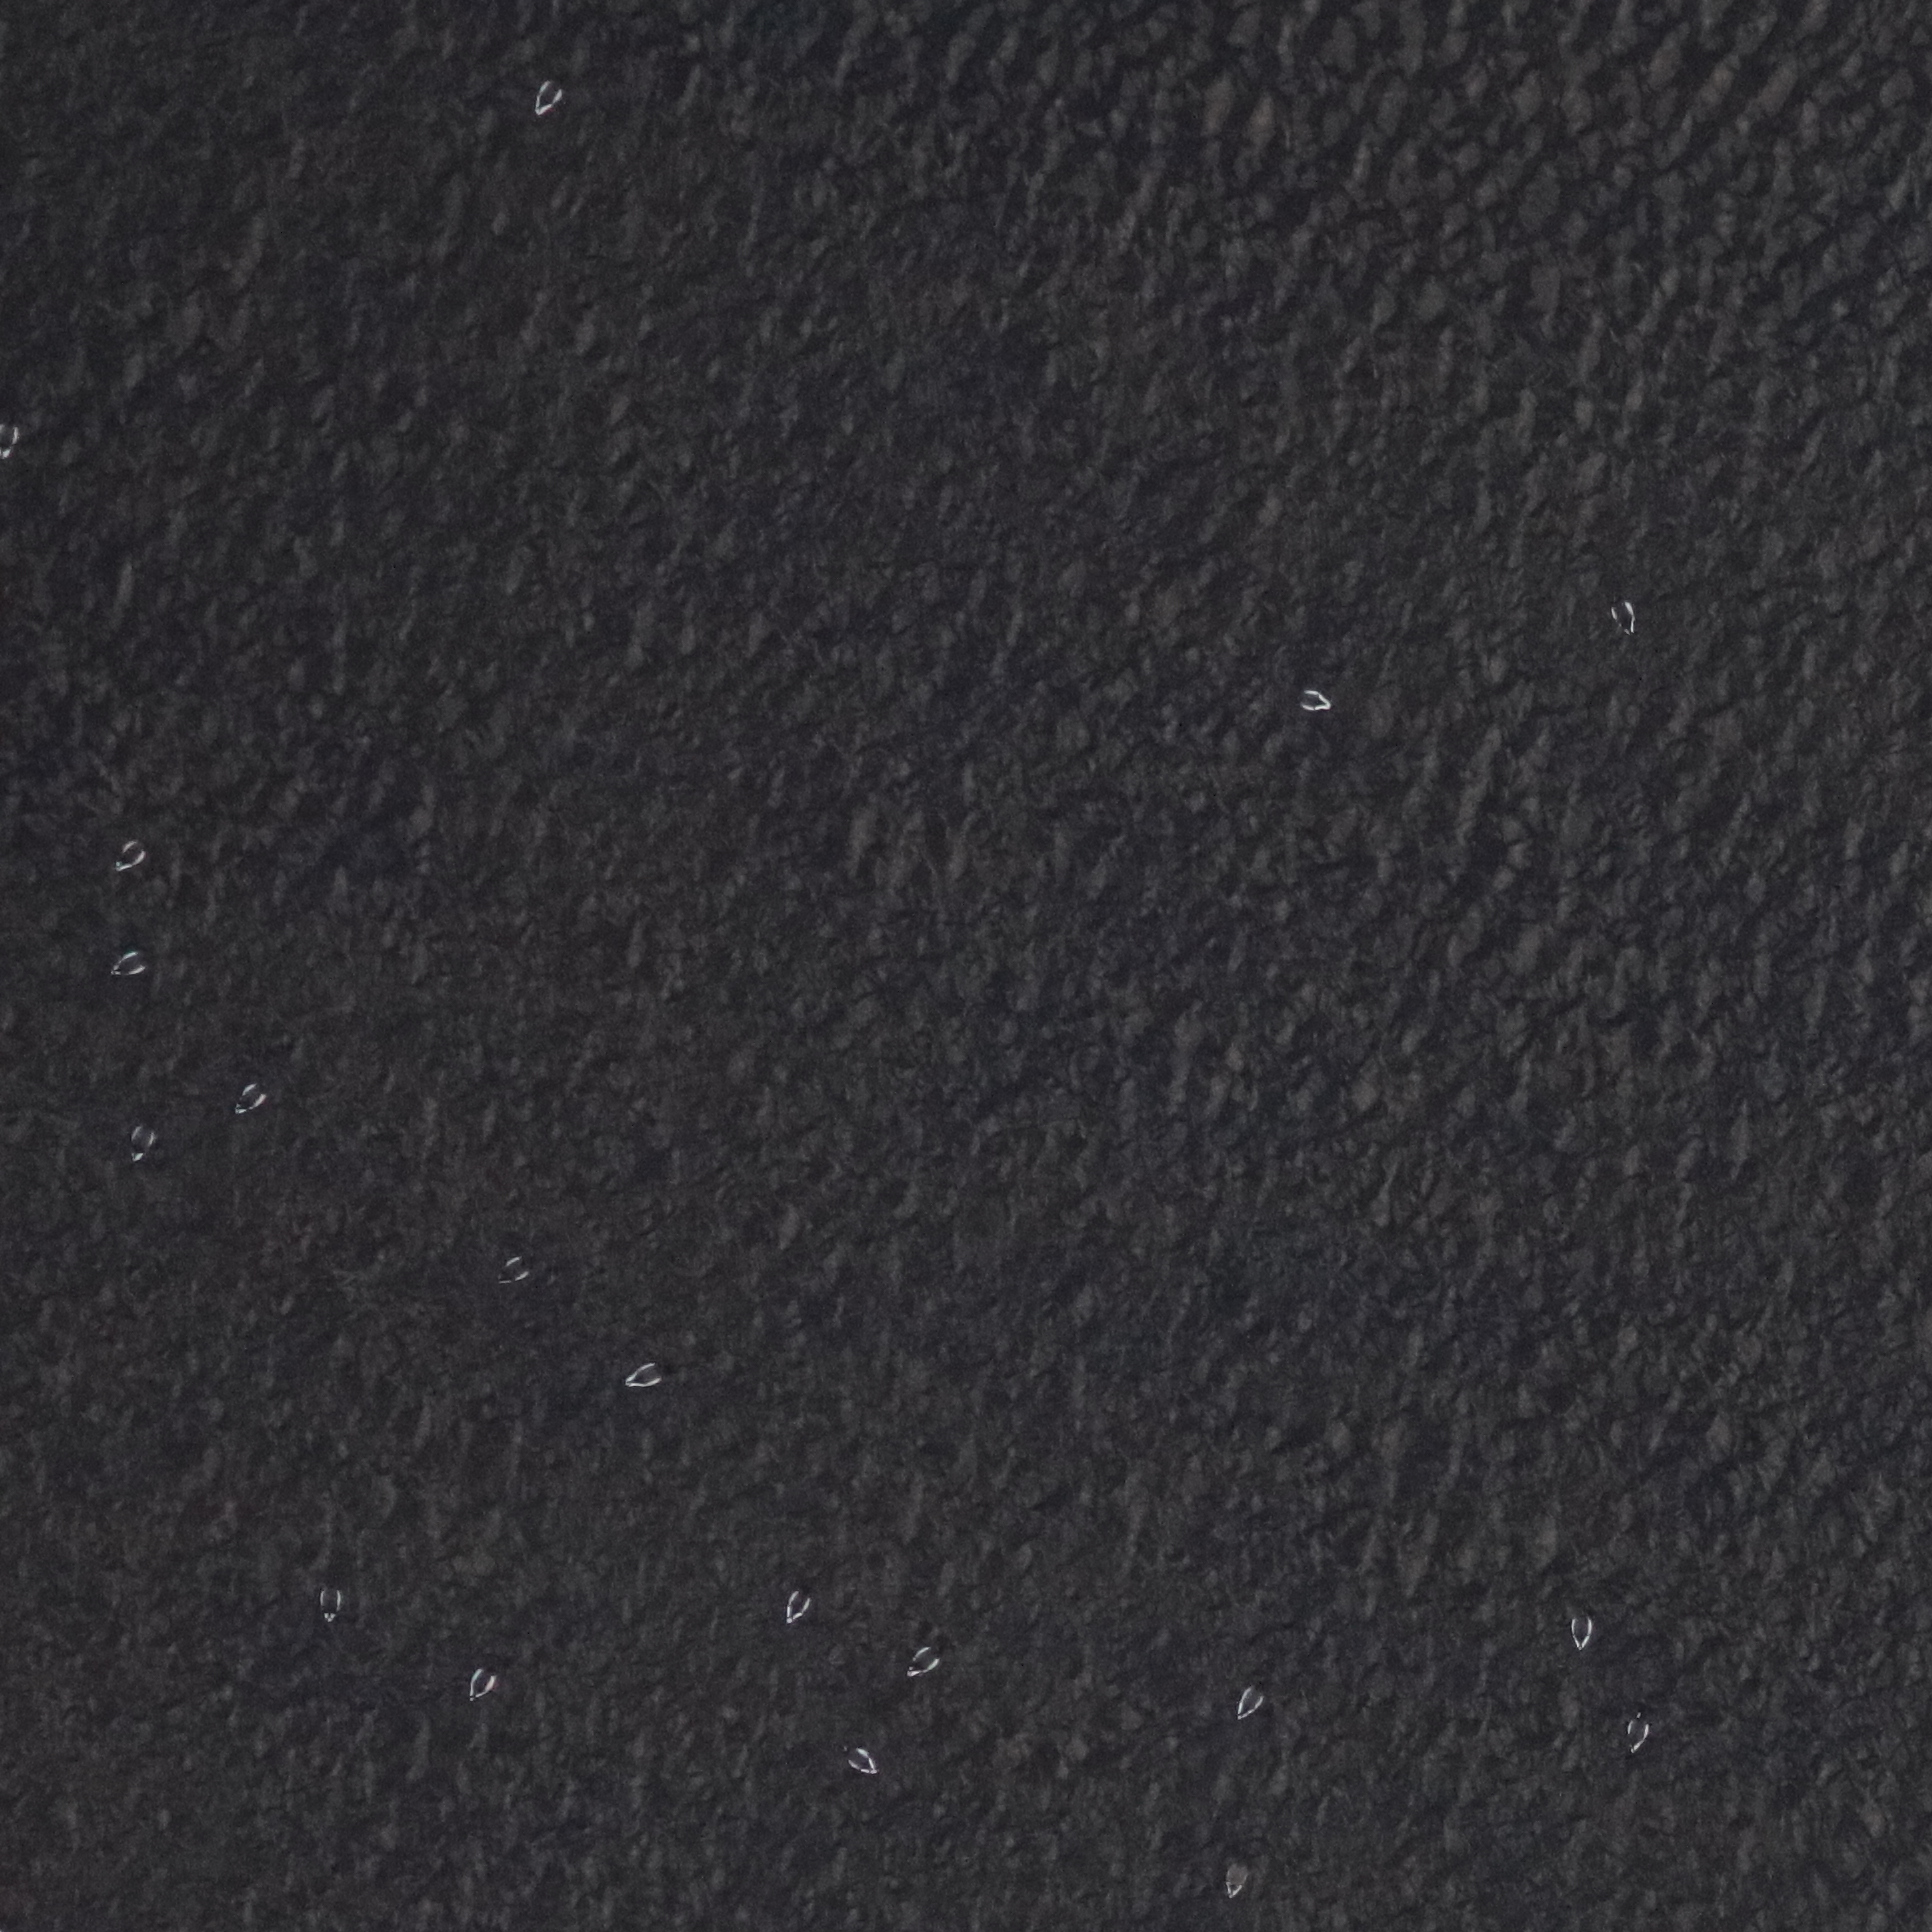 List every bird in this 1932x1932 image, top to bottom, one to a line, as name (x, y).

brant (549, 96)
brant (6, 438)
brant (1622, 616)
brant (1312, 701)
brant (132, 855)
brant (133, 965)
brant (252, 1097)
brant (143, 1140)
brant (517, 1269)
brant (648, 1375)
brant (331, 1601)
brant (799, 1602)
brant (1582, 1626)
brant (926, 1658)
brant (485, 1682)
brant (1251, 1698)
brant (1636, 1731)
brant (860, 1760)
brant (1235, 1875)